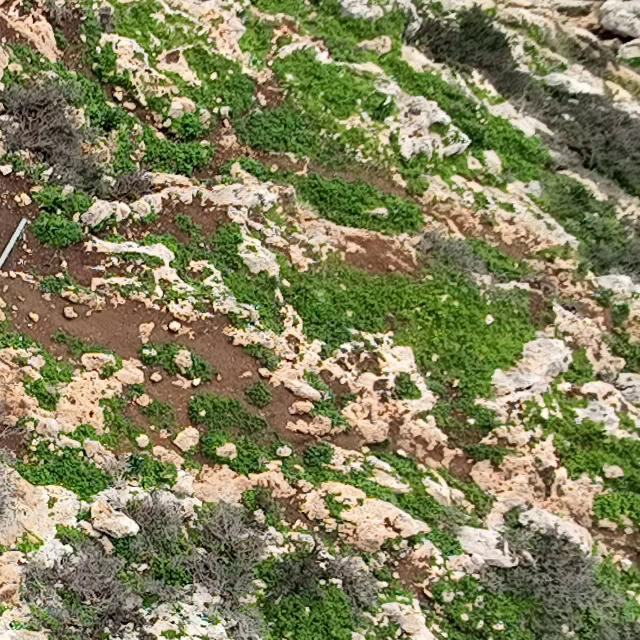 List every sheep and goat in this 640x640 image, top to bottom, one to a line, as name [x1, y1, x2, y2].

None